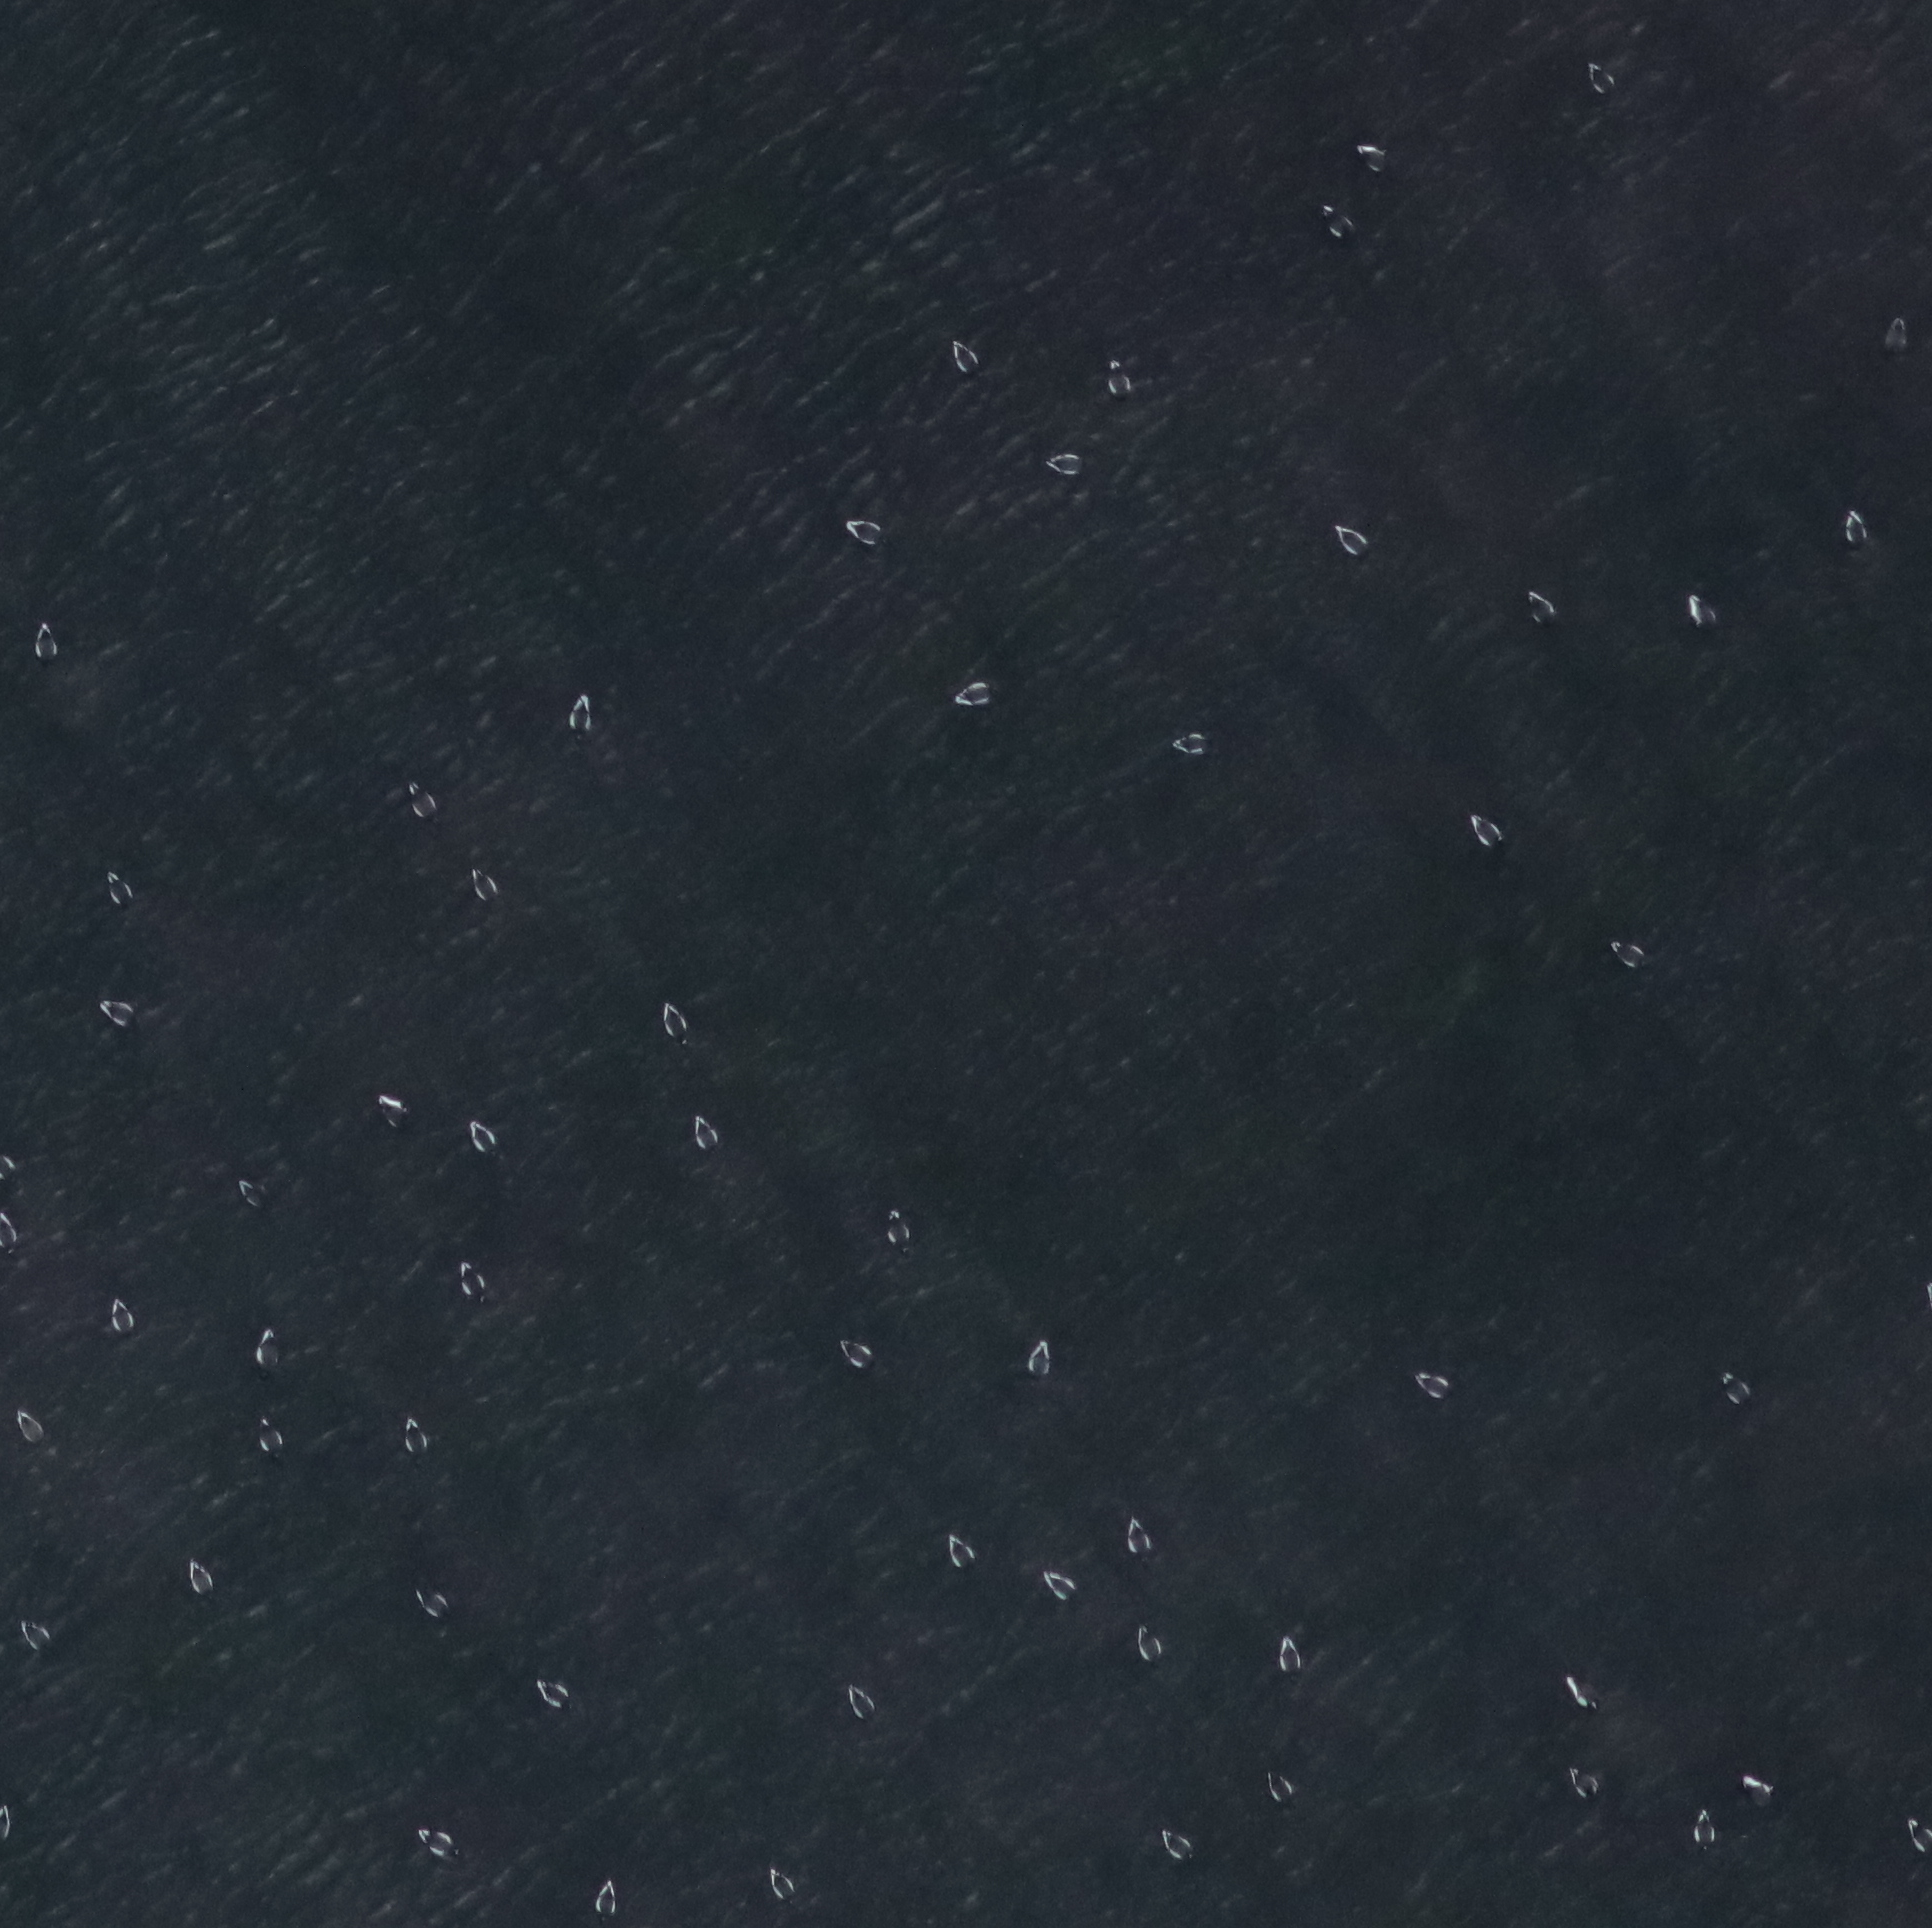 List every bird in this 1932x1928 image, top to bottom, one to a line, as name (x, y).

brant (1603, 82)
brant (1374, 158)
brant (1337, 222)
brant (1895, 341)
brant (967, 360)
brant (1121, 381)
brant (1069, 465)
brant (868, 533)
brant (1858, 533)
brant (1352, 541)
brant (1540, 610)
brant (1702, 611)
brant (45, 645)
brant (977, 693)
brant (581, 719)
brant (1193, 746)
brant (422, 803)
brant (1486, 832)
brant (483, 887)
brant (118, 891)
brant (1630, 953)
brant (121, 1012)
brant (674, 1024)
brant (393, 1111)
brant (705, 1135)
brant (483, 1138)
brant (253, 1194)
brant (898, 1231)
brant (5, 1235)
brant (471, 1281)
brant (123, 1320)
brant (269, 1353)
brant (858, 1354)
brant (1038, 1362)
brant (1434, 1386)
brant (1735, 1390)
brant (30, 1430)
brant (271, 1438)
brant (415, 1440)
brant (1137, 1540)
brant (962, 1552)
brant (201, 1579)
brant (1059, 1586)
brant (433, 1603)
brant (36, 1637)
brant (1147, 1646)
brant (1291, 1660)
brant (1586, 1693)
brant (554, 1694)
brant (861, 1703)
brant (1583, 1782)
brant (1278, 1786)
brant (1761, 1793)
brant (1703, 1832)
brant (1923, 1838)
brant (439, 1843)
brant (1177, 1846)
brant (783, 1884)
brant (608, 1904)